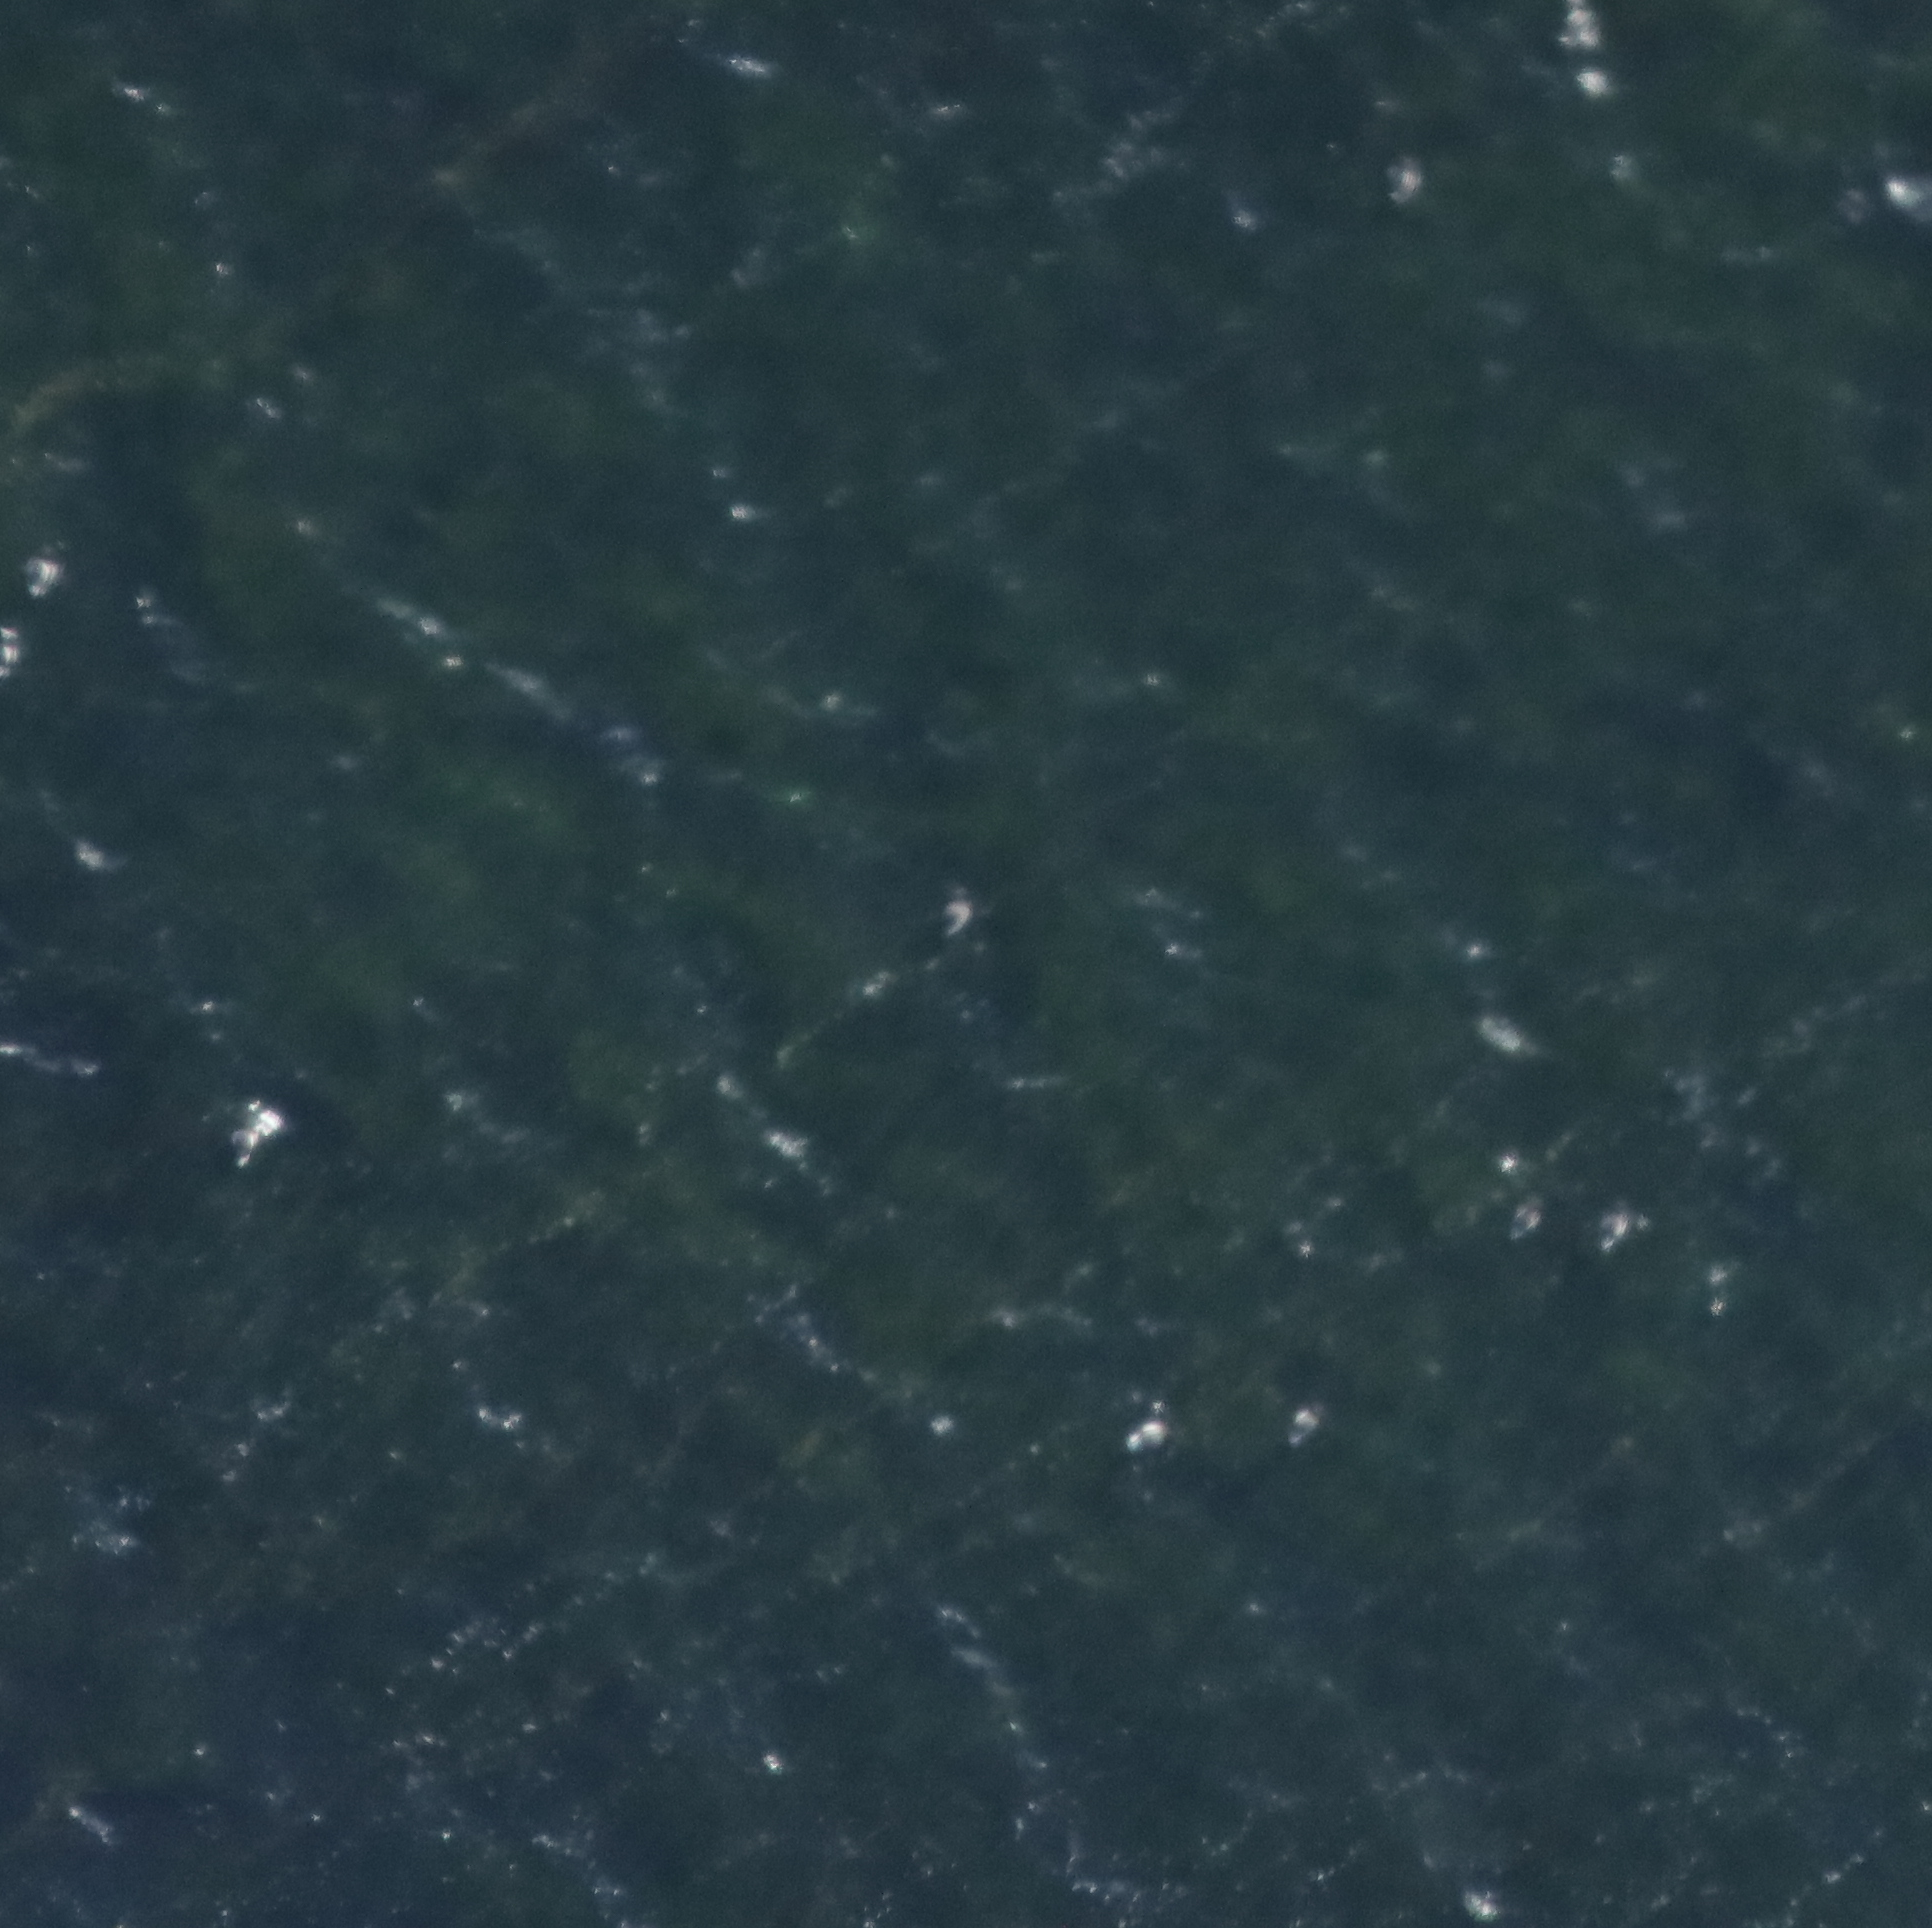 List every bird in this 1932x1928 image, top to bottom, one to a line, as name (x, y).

brant (1574, 25)
brant (1398, 179)
brant (36, 573)
brant (0, 655)
brant (954, 918)
brant (241, 1143)
brant (1524, 1220)
brant (1617, 1226)
brant (1304, 1423)
brant (1147, 1437)